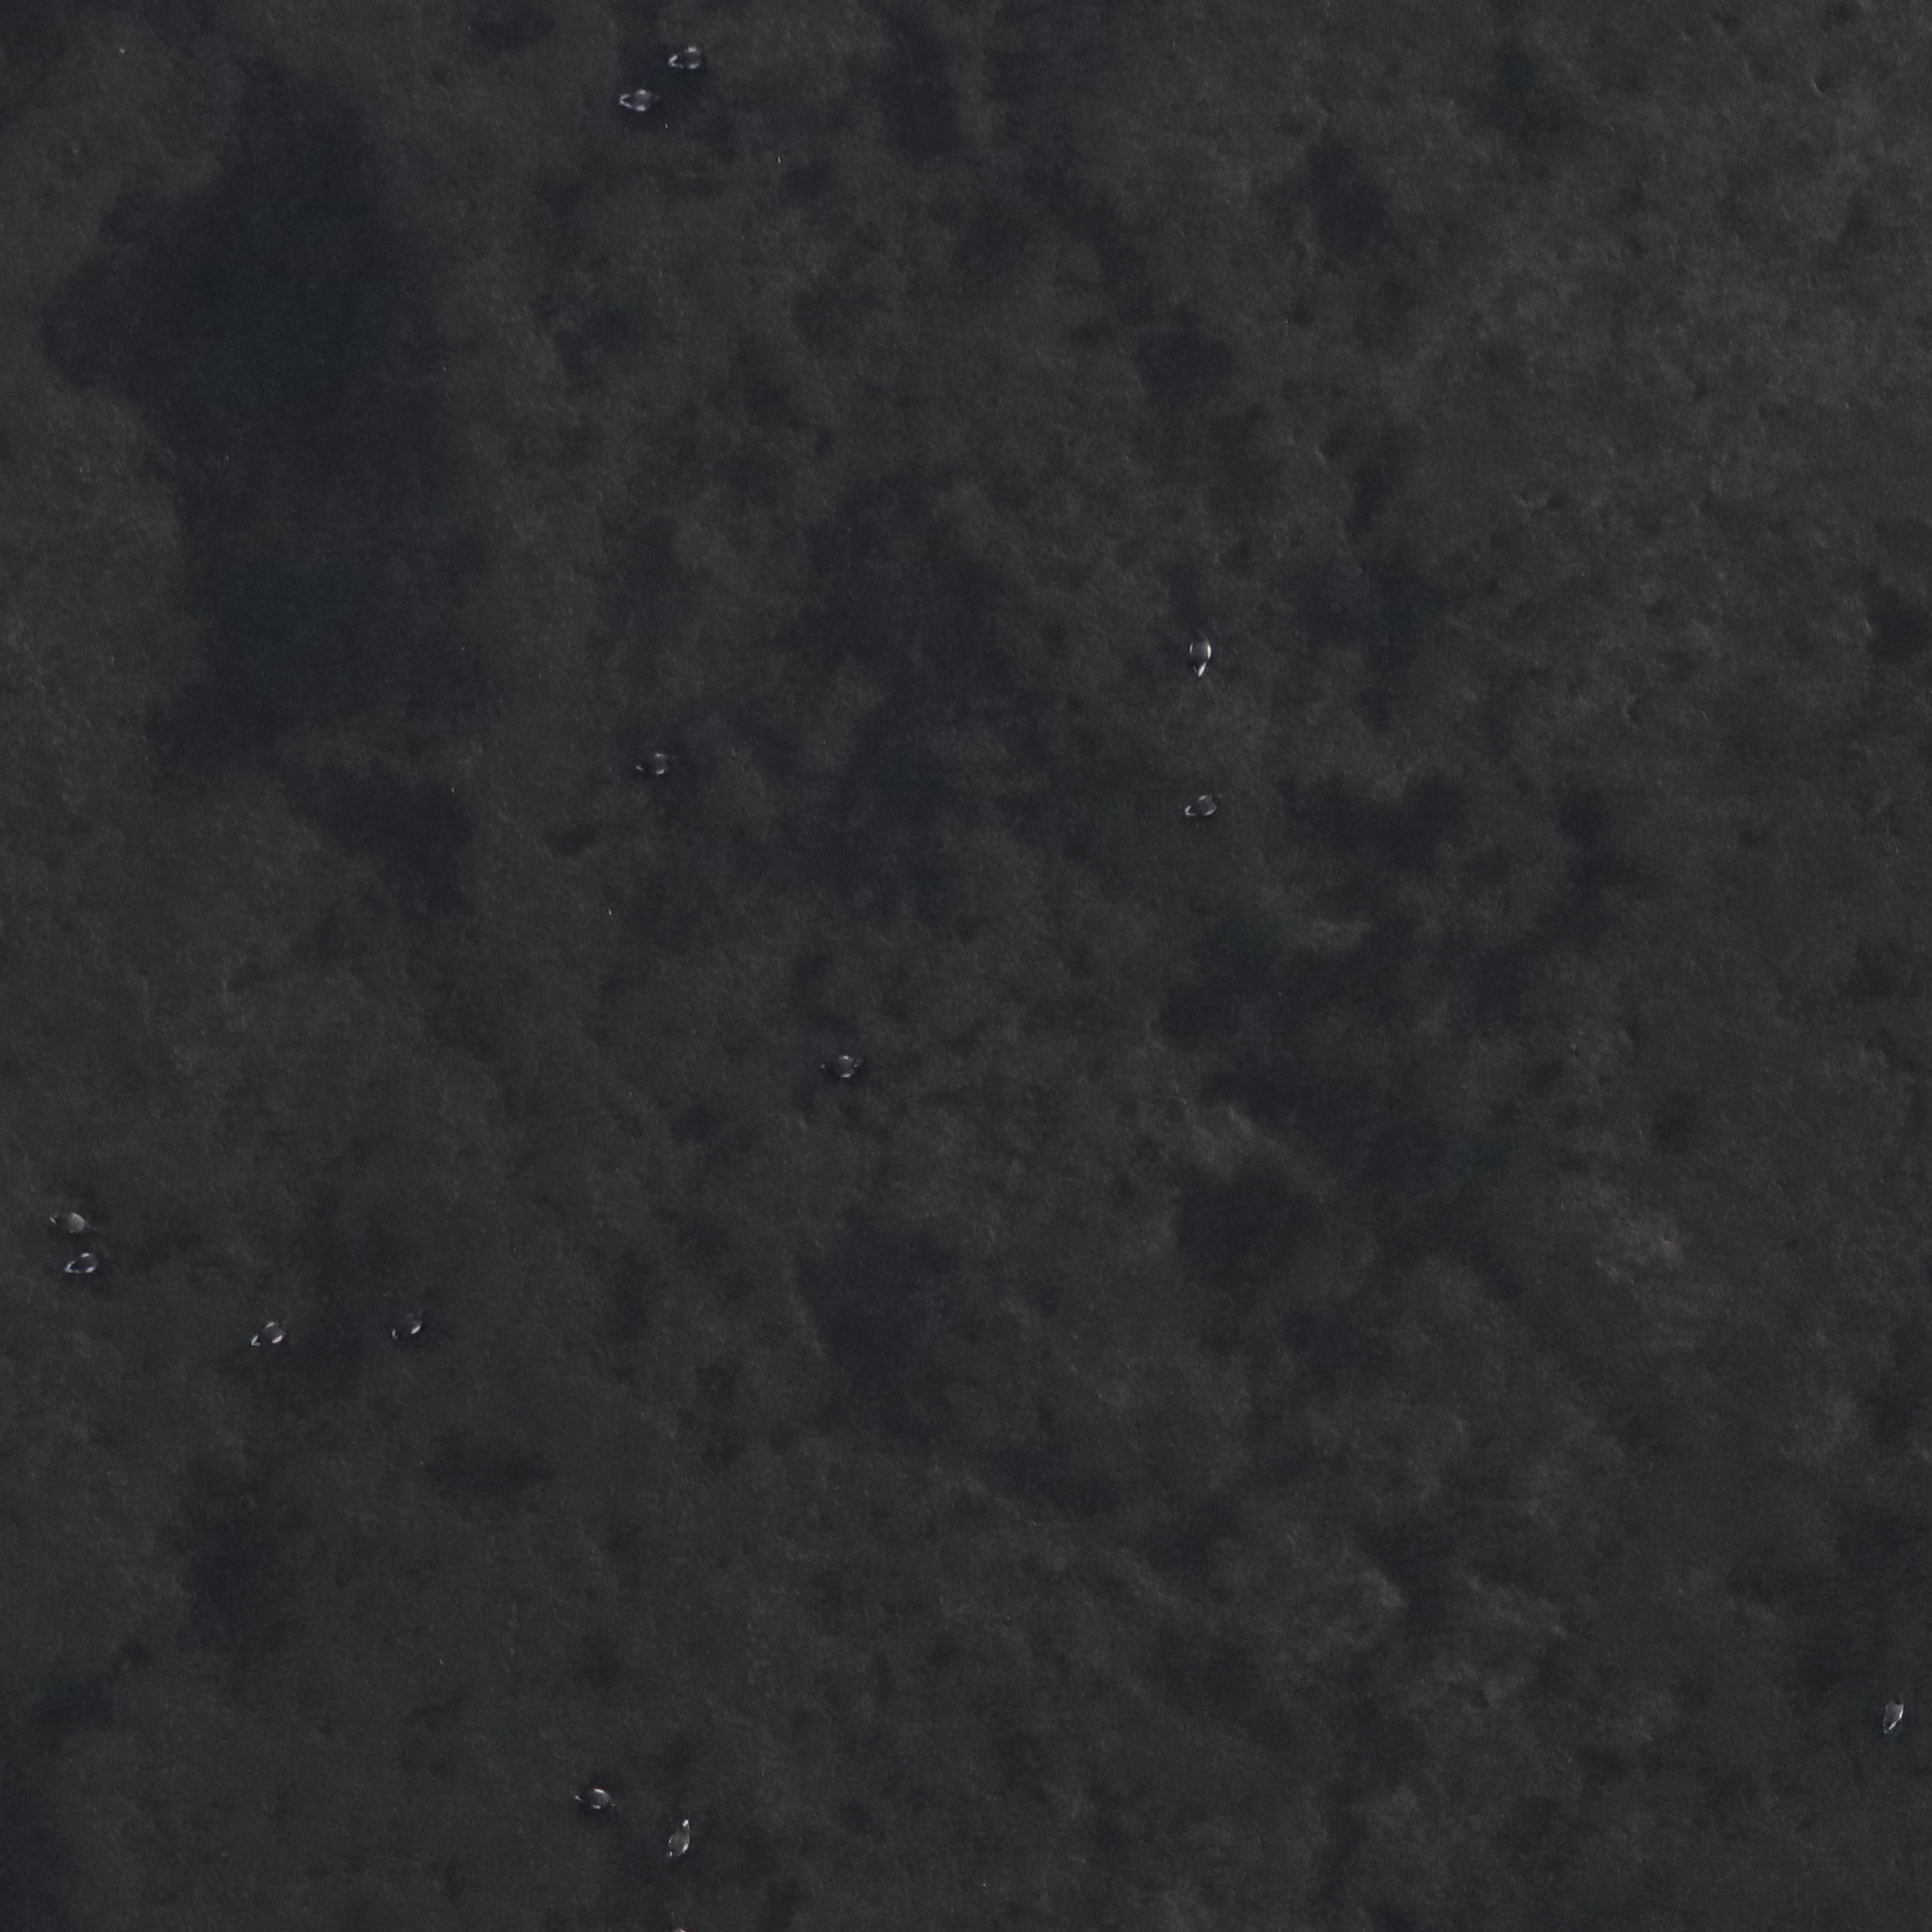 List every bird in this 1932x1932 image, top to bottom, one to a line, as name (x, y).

brant (688, 59)
brant (639, 100)
brant (1200, 651)
brant (657, 765)
brant (1203, 806)
brant (844, 1066)
brant (73, 1222)
brant (84, 1263)
brant (407, 1324)
brant (271, 1333)
brant (1893, 1713)
brant (597, 1799)
brant (678, 1839)